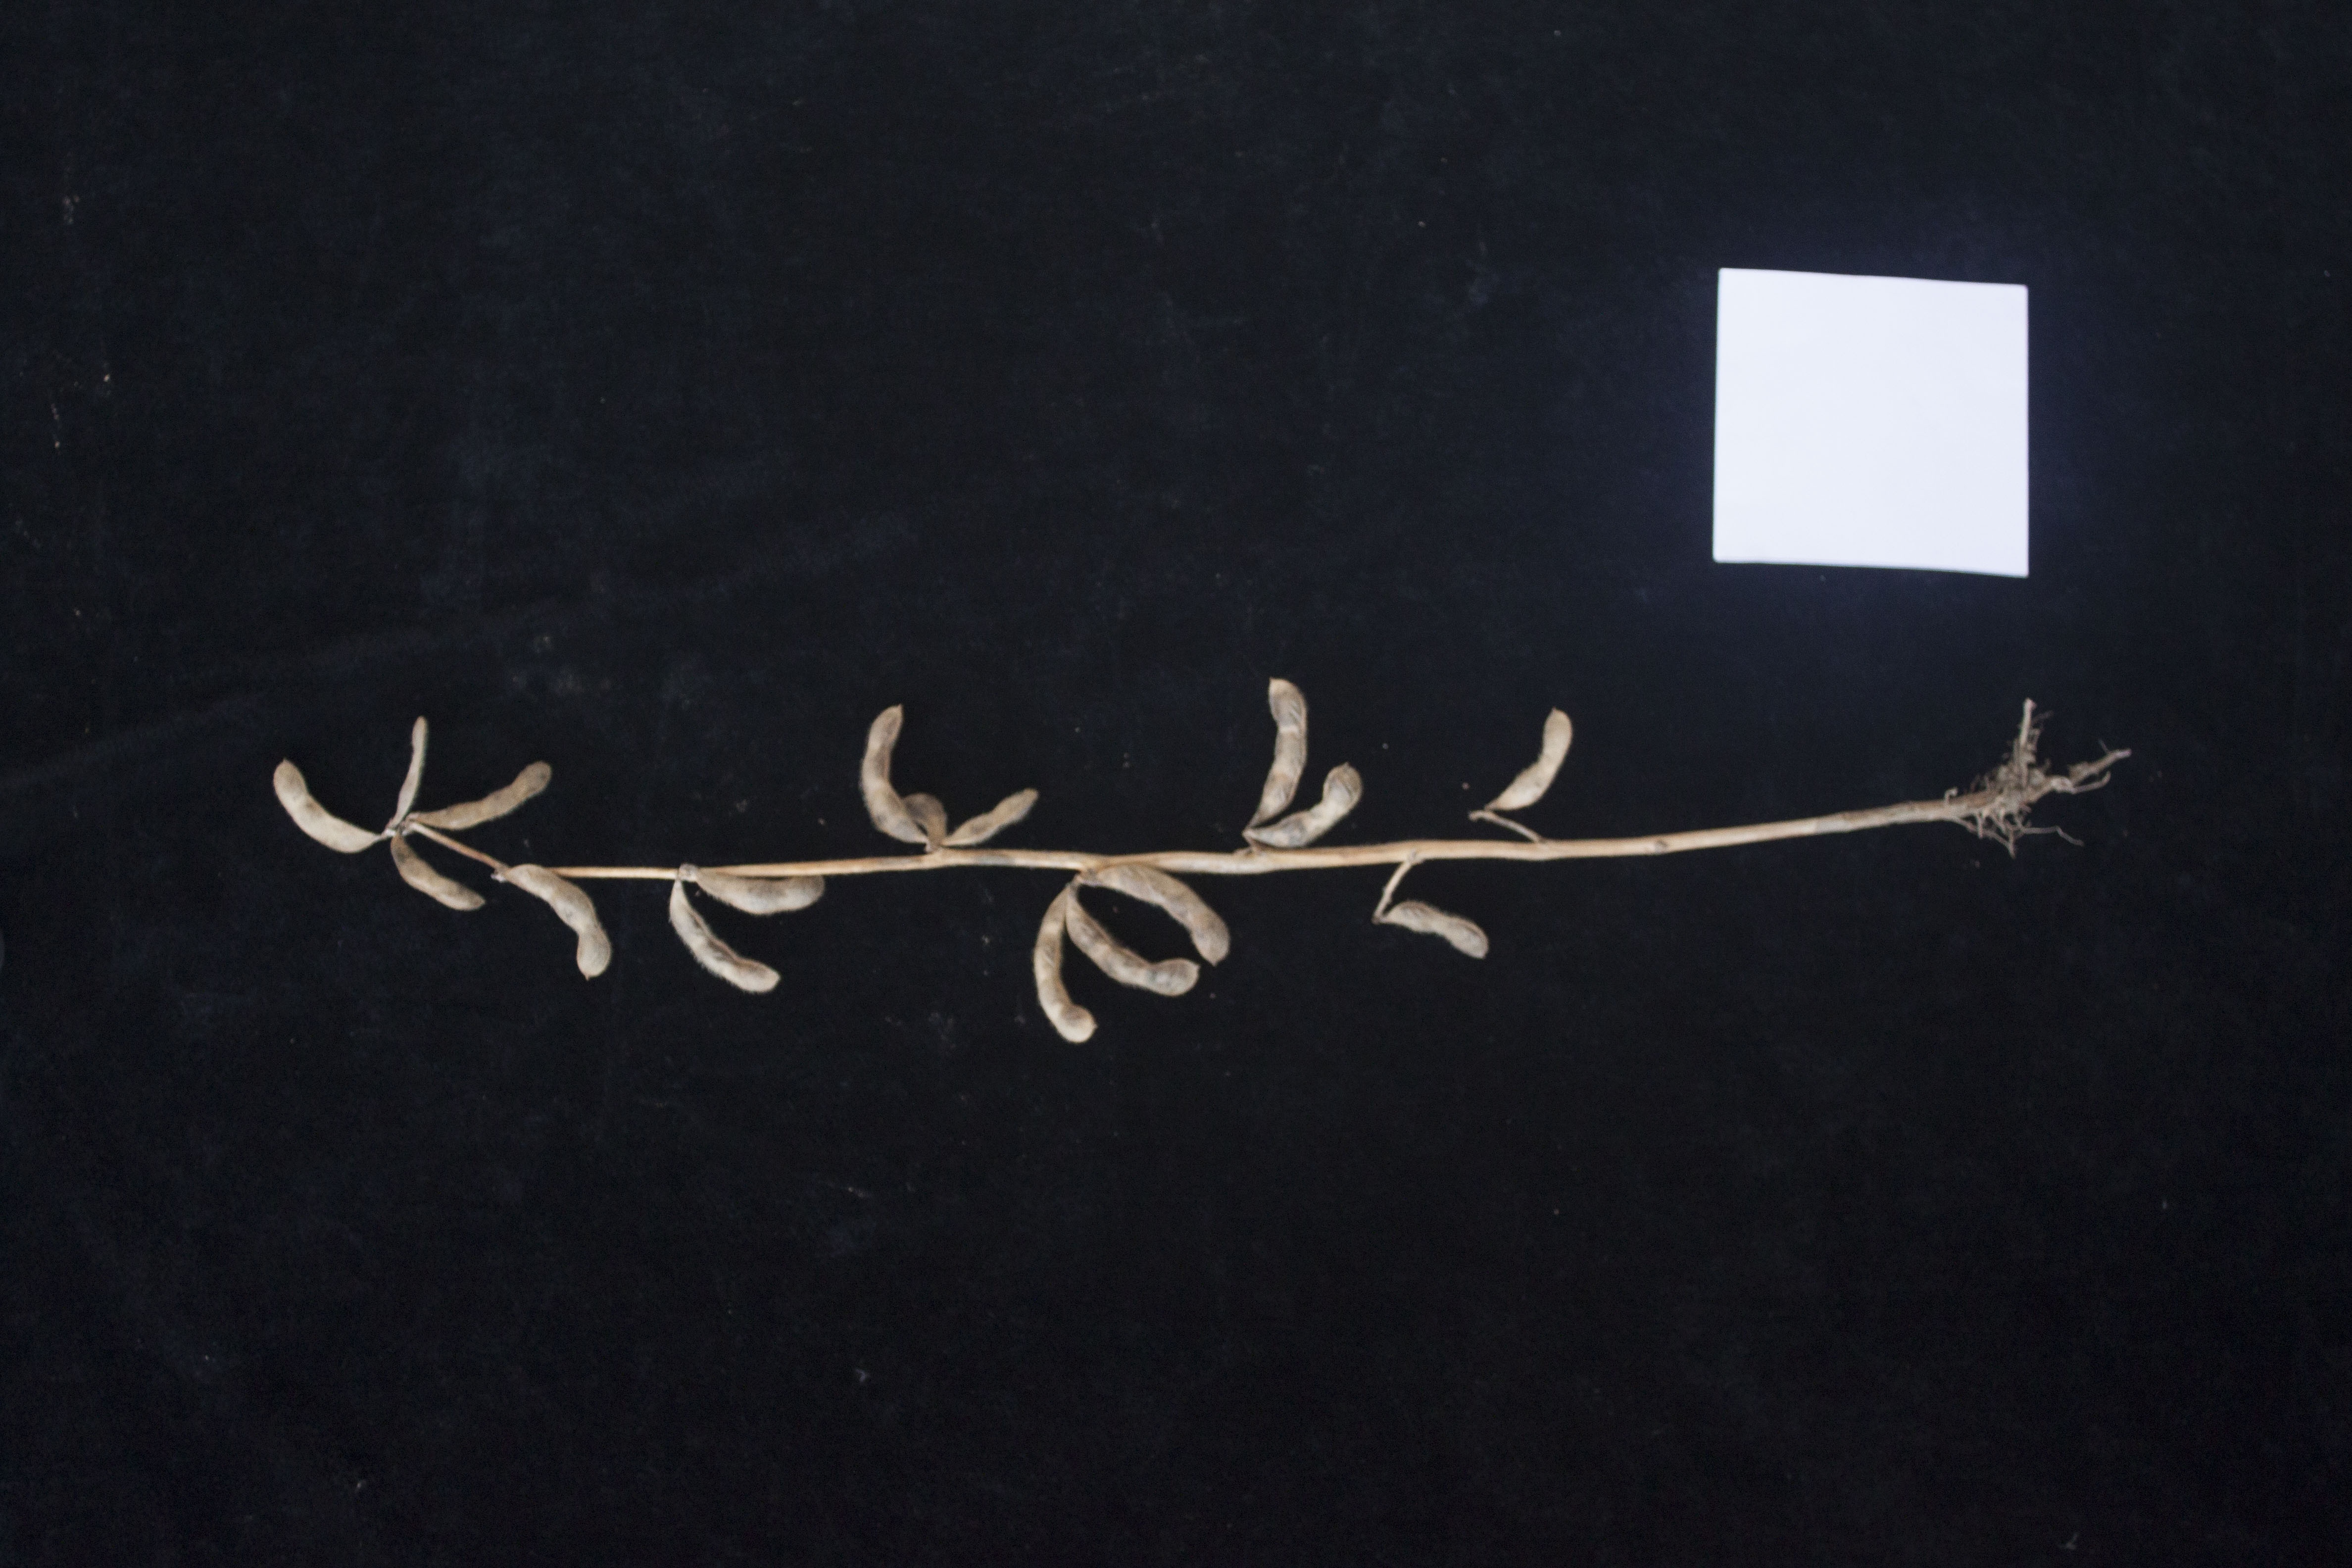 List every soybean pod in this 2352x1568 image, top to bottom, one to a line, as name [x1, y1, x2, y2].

soybean pod [1250, 680, 1308, 828]
soybean pod [859, 705, 931, 845]
soybean pod [1486, 710, 1573, 811]
soybean pod [383, 716, 429, 831]
soybean pod [273, 760, 384, 855]
soybean pod [409, 761, 554, 831]
soybean pod [1244, 763, 1362, 849]
soybean pod [940, 789, 1038, 846]
soybean pod [902, 793, 948, 856]
soybean pod [389, 835, 487, 912]
soybean pod [493, 865, 613, 980]
soybean pod [1078, 865, 1229, 970]
soybean pod [679, 866, 826, 918]
soybean pod [668, 882, 782, 996]
soybean pod [1065, 886, 1197, 997]
soybean pod [1033, 891, 1097, 1042]
soybean pod [1383, 901, 1489, 960]